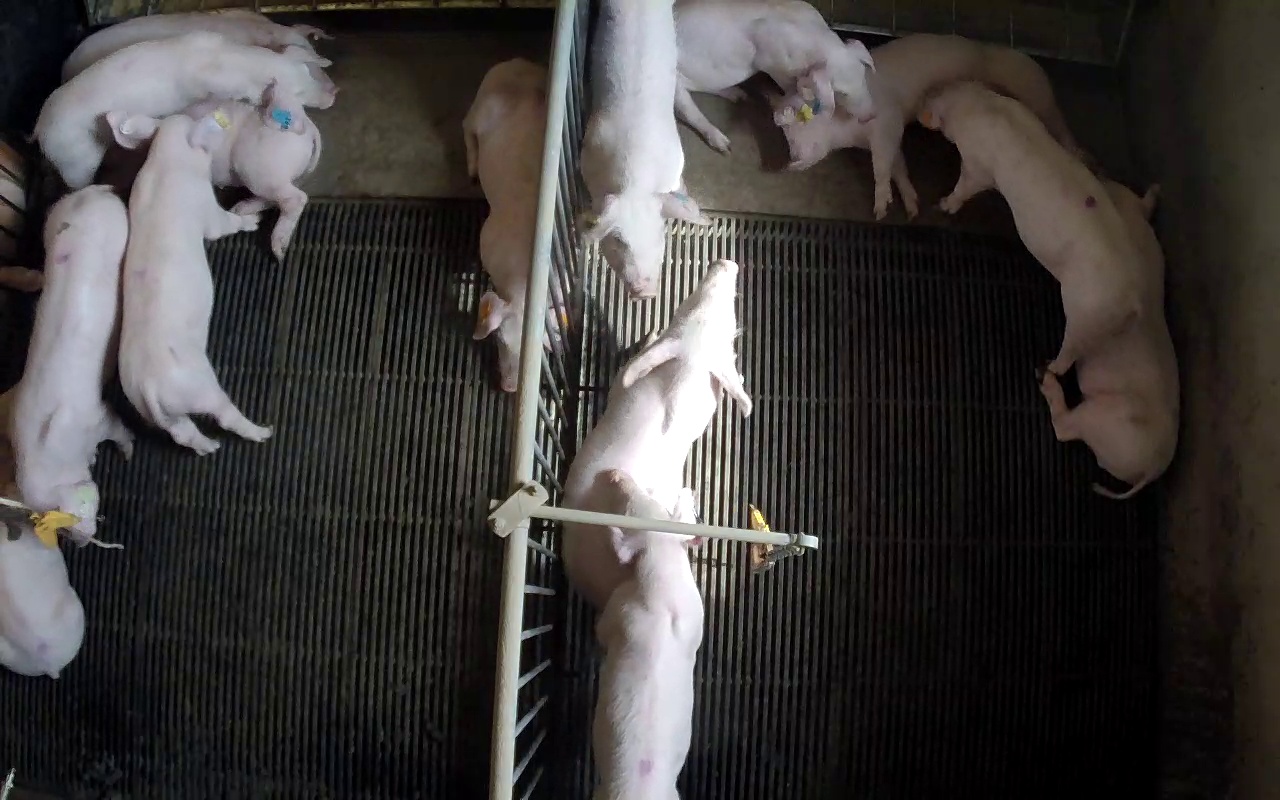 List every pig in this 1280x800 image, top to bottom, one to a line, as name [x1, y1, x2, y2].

pig [675, 0, 876, 155]
pig [574, 2, 715, 302]
pig [61, 10, 340, 95]
pig [26, 28, 336, 191]
pig [758, 33, 1099, 223]
pig [463, 56, 578, 394]
pig [916, 73, 1141, 374]
pig [165, 99, 323, 258]
pig [105, 108, 275, 457]
pig [1036, 174, 1177, 500]
pig [11, 183, 132, 546]
pig [559, 260, 753, 611]
pig [0, 381, 86, 682]
pig [594, 469, 704, 799]